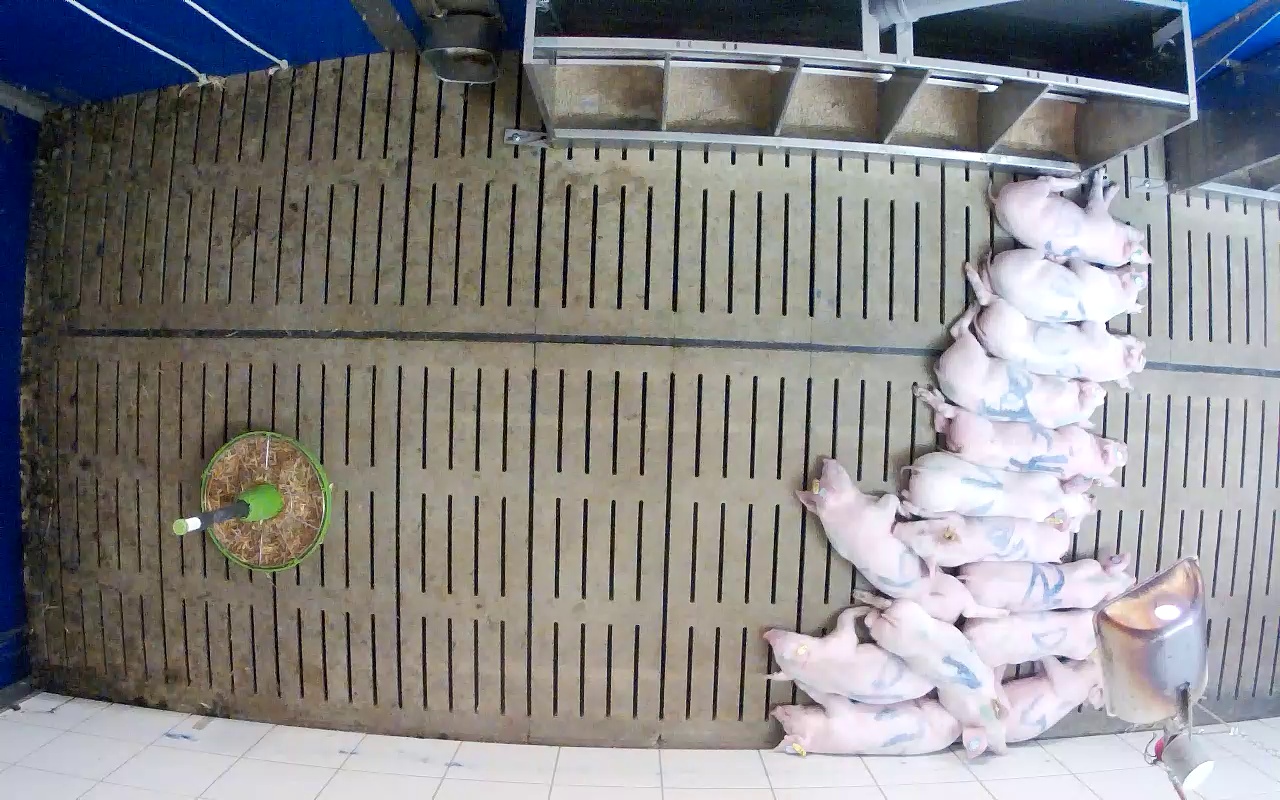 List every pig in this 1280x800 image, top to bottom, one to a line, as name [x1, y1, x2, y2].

pig [986, 167, 1156, 269]
pig [985, 244, 1146, 323]
pig [965, 262, 1149, 393]
pig [934, 298, 1108, 431]
pig [912, 381, 1131, 490]
pig [898, 450, 1098, 532]
pig [794, 459, 1012, 624]
pig [890, 501, 1072, 582]
pig [957, 552, 1139, 612]
pig [853, 590, 1013, 760]
pig [762, 606, 938, 704]
pig [962, 609, 1096, 668]
pig [993, 649, 1106, 744]
pig [771, 680, 964, 756]